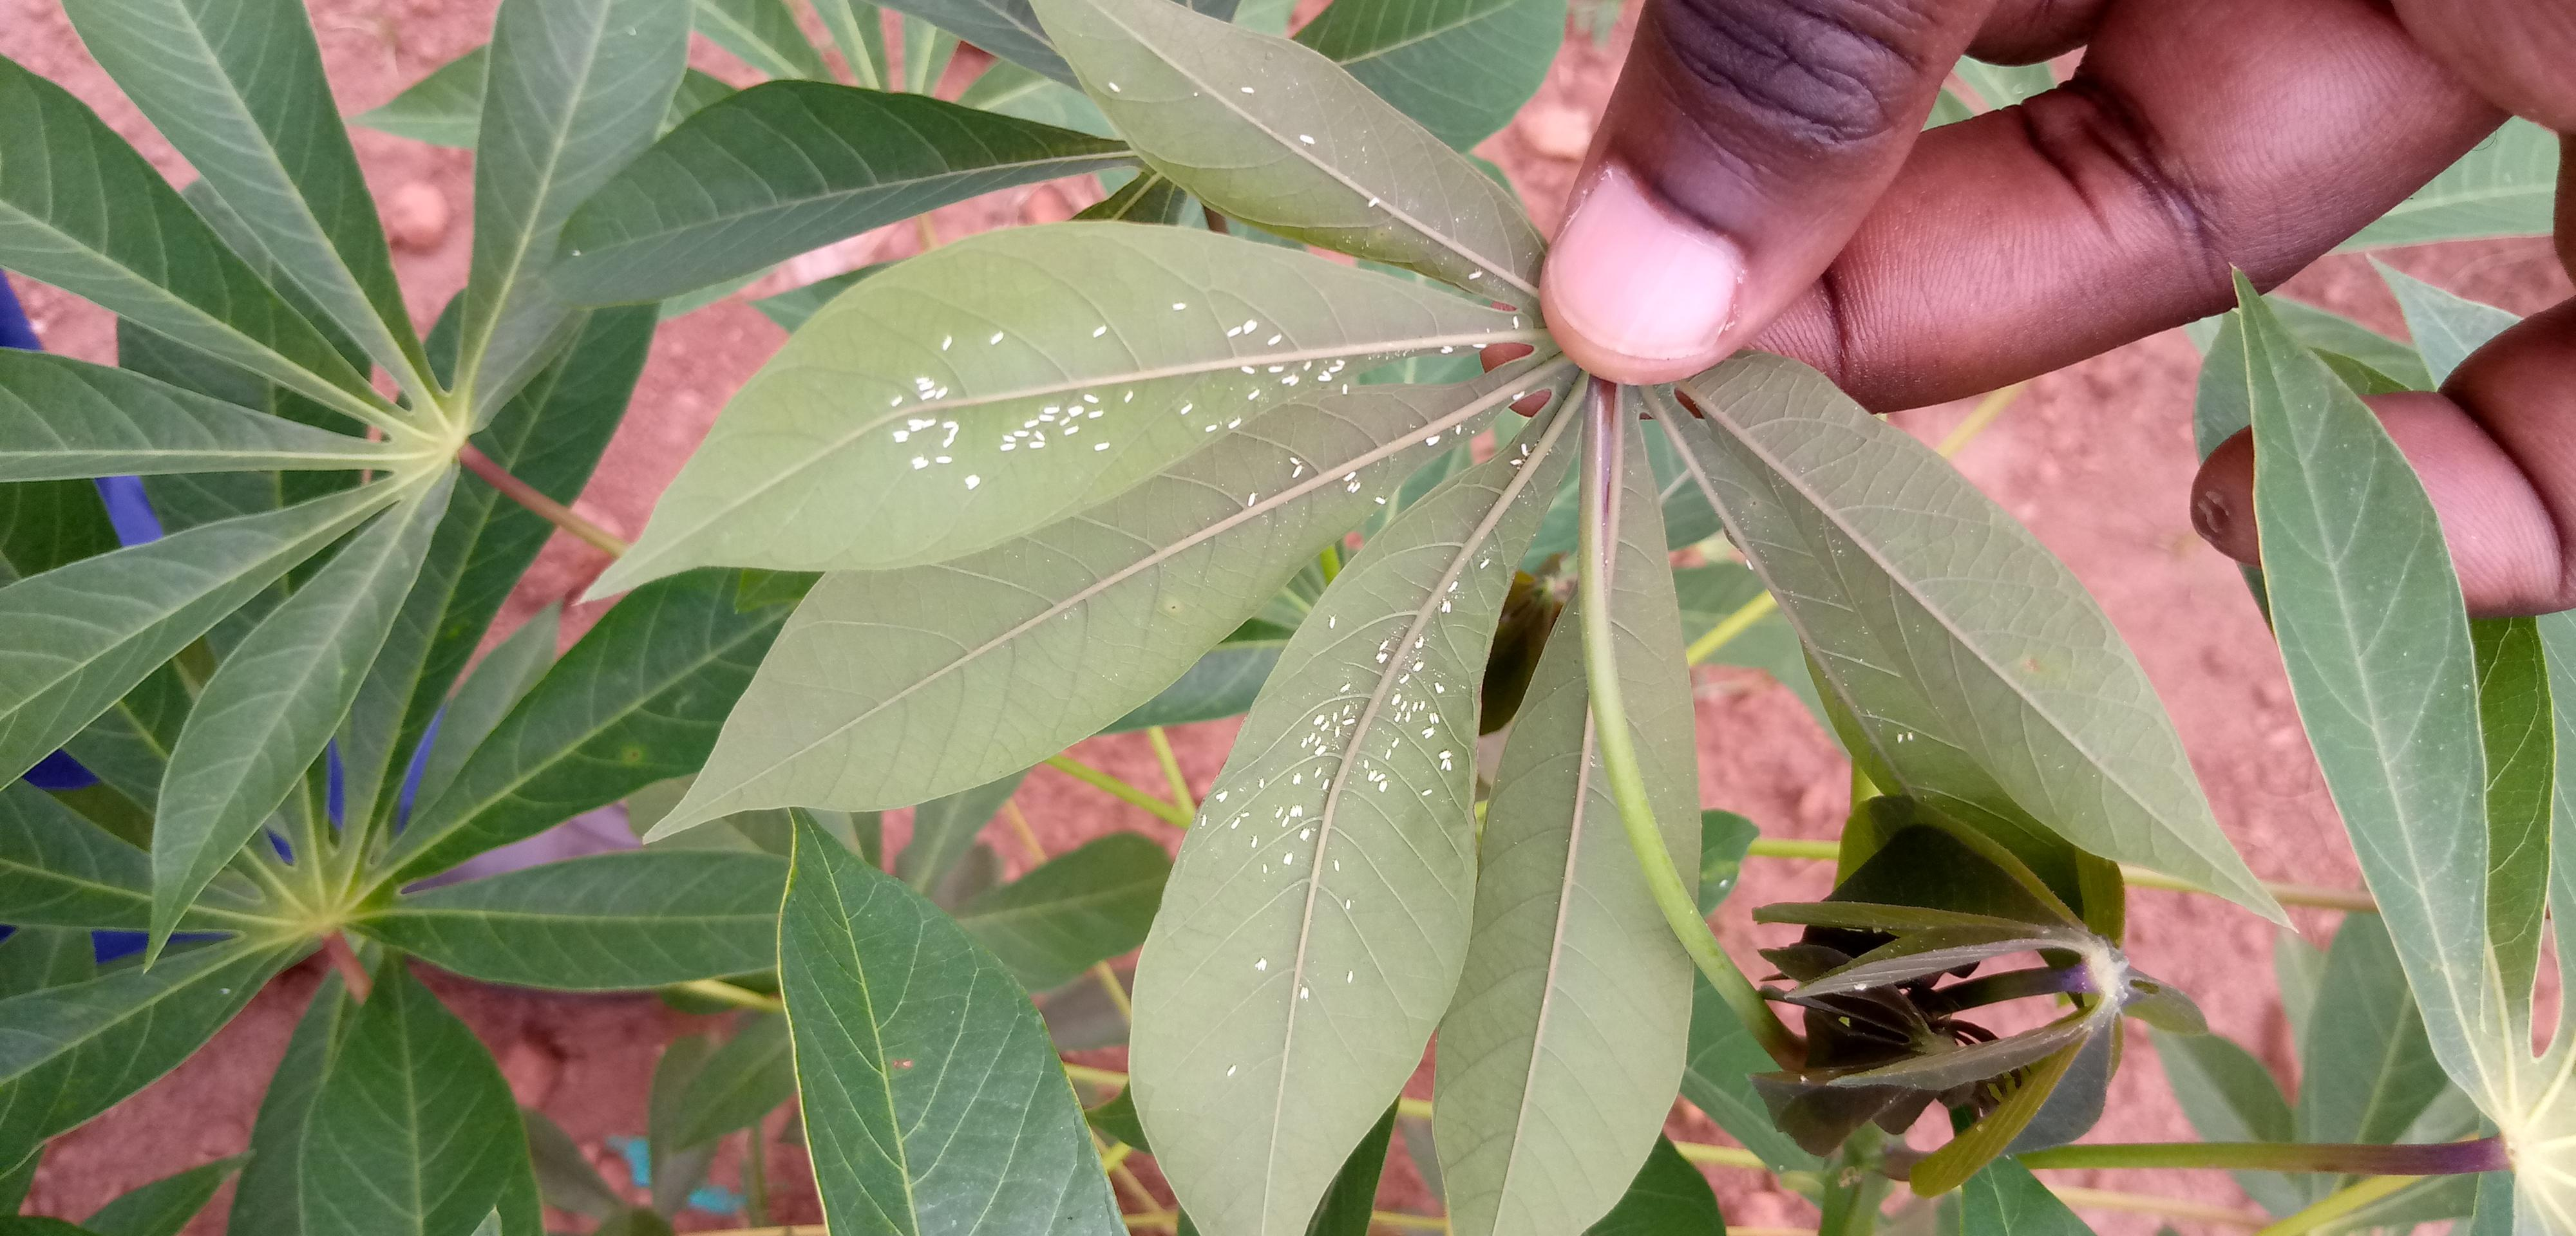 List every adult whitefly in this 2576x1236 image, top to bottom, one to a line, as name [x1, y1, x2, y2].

whitefly [1106, 80, 1124, 98]
whitefly [1238, 84, 1257, 96]
whitefly [1298, 132, 1318, 148]
whitefly [1365, 194, 1381, 210]
whitefly [1467, 268, 1485, 282]
whitefly [1170, 300, 1189, 312]
whitefly [1510, 314, 1521, 332]
whitefly [1244, 319, 1255, 330]
whitefly [1245, 322, 1258, 335]
whitefly [1092, 323, 1108, 339]
whitefly [1226, 325, 1242, 339]
whitefly [989, 329, 1007, 347]
whitefly [940, 333, 955, 351]
whitefly [1267, 333, 1283, 348]
whitefly [1471, 342, 1488, 350]
whitefly [1443, 346, 1455, 353]
whitefly [1439, 349, 1449, 355]
whitefly [1301, 359, 1314, 373]
whitefly [1336, 359, 1346, 367]
whitefly [1267, 364, 1285, 374]
whitefly [1328, 364, 1343, 374]
whitefly [1240, 365, 1256, 377]
whitefly [1321, 370, 1332, 377]
whitefly [1281, 375, 1297, 386]
whitefly [1317, 375, 1333, 382]
whitefly [916, 375, 931, 384]
whitefly [1289, 376, 1300, 388]
whitefly [919, 380, 935, 391]
whitefly [1341, 382, 1349, 397]
whitefly [936, 385, 950, 400]
whitefly [1246, 386, 1262, 402]
whitefly [1122, 388, 1137, 405]
whitefly [920, 389, 937, 401]
whitefly [1512, 390, 1526, 402]
whitefly [1082, 392, 1101, 405]
whitefly [890, 394, 904, 407]
whitefly [1180, 400, 1195, 417]
whitefly [1068, 405, 1084, 414]
whitefly [1043, 406, 1062, 415]
whitefly [1070, 409, 1085, 418]
whitefly [1086, 409, 1106, 420]
whitefly [1039, 414, 1056, 422]
whitefly [1227, 414, 1243, 431]
whitefly [1059, 415, 1072, 427]
whitefly [907, 418, 923, 426]
whitefly [924, 418, 937, 428]
whitefly [1023, 419, 1040, 429]
whitefly [942, 420, 958, 428]
whitefly [1204, 422, 1219, 433]
whitefly [1453, 423, 1464, 436]
whitefly [949, 424, 960, 434]
whitefly [909, 425, 923, 432]
whitefly [1063, 425, 1081, 439]
whitefly [1034, 428, 1048, 441]
whitefly [1012, 429, 1030, 438]
whitefly [892, 430, 911, 437]
whitefly [1001, 434, 1018, 444]
whitefly [1423, 435, 1441, 447]
whitefly [895, 437, 908, 444]
whitefly [942, 437, 956, 449]
whitefly [1092, 440, 1113, 453]
whitefly [1029, 441, 1046, 450]
whitefly [1519, 442, 1531, 458]
whitefly [999, 442, 1018, 453]
whitefly [912, 455, 926, 465]
whitefly [935, 455, 954, 465]
whitefly [1288, 456, 1301, 466]
whitefly [1508, 457, 1524, 467]
whitefly [914, 460, 930, 470]
whitefly [1291, 464, 1303, 479]
whitefly [1342, 470, 1358, 483]
whitefly [965, 474, 978, 485]
whitefly [967, 476, 981, 492]
whitefly [1346, 481, 1356, 492]
whitefly [1352, 482, 1362, 494]
whitefly [1244, 490, 1260, 509]
whitefly [1373, 496, 1388, 507]
whitefly [1477, 554, 1491, 571]
whitefly [1744, 558, 1756, 572]
whitefly [1446, 579, 1459, 593]
whitefly [1446, 599, 1453, 615]
whitefly [1439, 600, 1448, 615]
whitefly [1327, 612, 1340, 630]
whitefly [1419, 634, 1425, 650]
whitefly [1376, 638, 1390, 651]
whitefly [1412, 639, 1419, 650]
whitefly [1375, 651, 1384, 662]
whitefly [1378, 653, 1389, 666]
whitefly [1412, 660, 1421, 672]
whitefly [1416, 661, 1425, 672]
whitefly [1397, 671, 1413, 685]
whitefly [1338, 680, 1352, 693]
whitefly [1433, 680, 1442, 695]
whitefly [1439, 684, 1446, 693]
whitefly [1390, 693, 1403, 707]
whitefly [1399, 698, 1408, 712]
whitefly [1418, 699, 1426, 712]
whitefly [1411, 700, 1419, 713]
whitefly [1341, 702, 1352, 718]
whitefly [1330, 709, 1340, 724]
whitefly [1404, 710, 1412, 724]
whitefly [1392, 711, 1403, 724]
whitefly [1428, 711, 1435, 725]
whitefly [1434, 711, 1441, 725]
whitefly [1312, 714, 1321, 727]
whitefly [1318, 715, 1326, 726]
whitefly [1341, 717, 1357, 727]
whitefly [1320, 720, 1331, 733]
whitefly [1334, 724, 1341, 740]
whitefly [1421, 727, 1434, 736]
whitefly [1906, 730, 1915, 743]
whitefly [1307, 731, 1317, 745]
whitefly [1424, 731, 1435, 741]
whitefly [1895, 731, 1904, 745]
whitefly [1390, 735, 1402, 749]
whitefly [1300, 736, 1308, 750]
whitefly [1314, 736, 1323, 747]
whitefly [1312, 745, 1328, 757]
whitefly [1383, 747, 1394, 762]
whitefly [1435, 748, 1454, 760]
whitefly [1361, 756, 1372, 770]
whitefly [1446, 758, 1454, 772]
whitefly [1440, 758, 1448, 771]
whitefly [1312, 765, 1323, 780]
whitefly [1371, 769, 1378, 782]
whitefly [1367, 770, 1374, 783]
whitefly [1297, 771, 1302, 786]
whitefly [1291, 772, 1297, 785]
whitefly [1373, 772, 1388, 783]
whitefly [1256, 776, 1267, 790]
whitefly [1321, 778, 1331, 791]
whitefly [1378, 780, 1385, 792]
whitefly [1382, 780, 1388, 793]
whitefly [1420, 787, 1433, 798]
whitefly [1214, 789, 1230, 804]
whitefly [1294, 804, 1300, 818]
whitefly [1298, 804, 1305, 818]
whitefly [1289, 805, 1296, 818]
whitefly [1274, 805, 1284, 820]
whitefly [1239, 810, 1251, 819]
whitefly [1200, 812, 1210, 829]
whitefly [1281, 814, 1291, 829]
whitefly [1229, 816, 1242, 830]
whitefly [1299, 827, 1307, 840]
whitefly [1302, 828, 1311, 841]
whitefly [1247, 832, 1262, 850]
whitefly [1287, 852, 1294, 865]
whitefly [1282, 852, 1290, 866]
whitefly [1332, 857, 1343, 876]
whitefly [1261, 861, 1271, 876]
whitefly [1344, 897, 1353, 911]
whitefly [1255, 957, 1264, 971]
whitefly [1261, 959, 1269, 971]
whitefly [1345, 968, 1355, 985]
whitefly [1299, 986, 1305, 1001]
whitefly [1304, 987, 1312, 1000]
whitefly [1224, 1062, 1240, 1078]